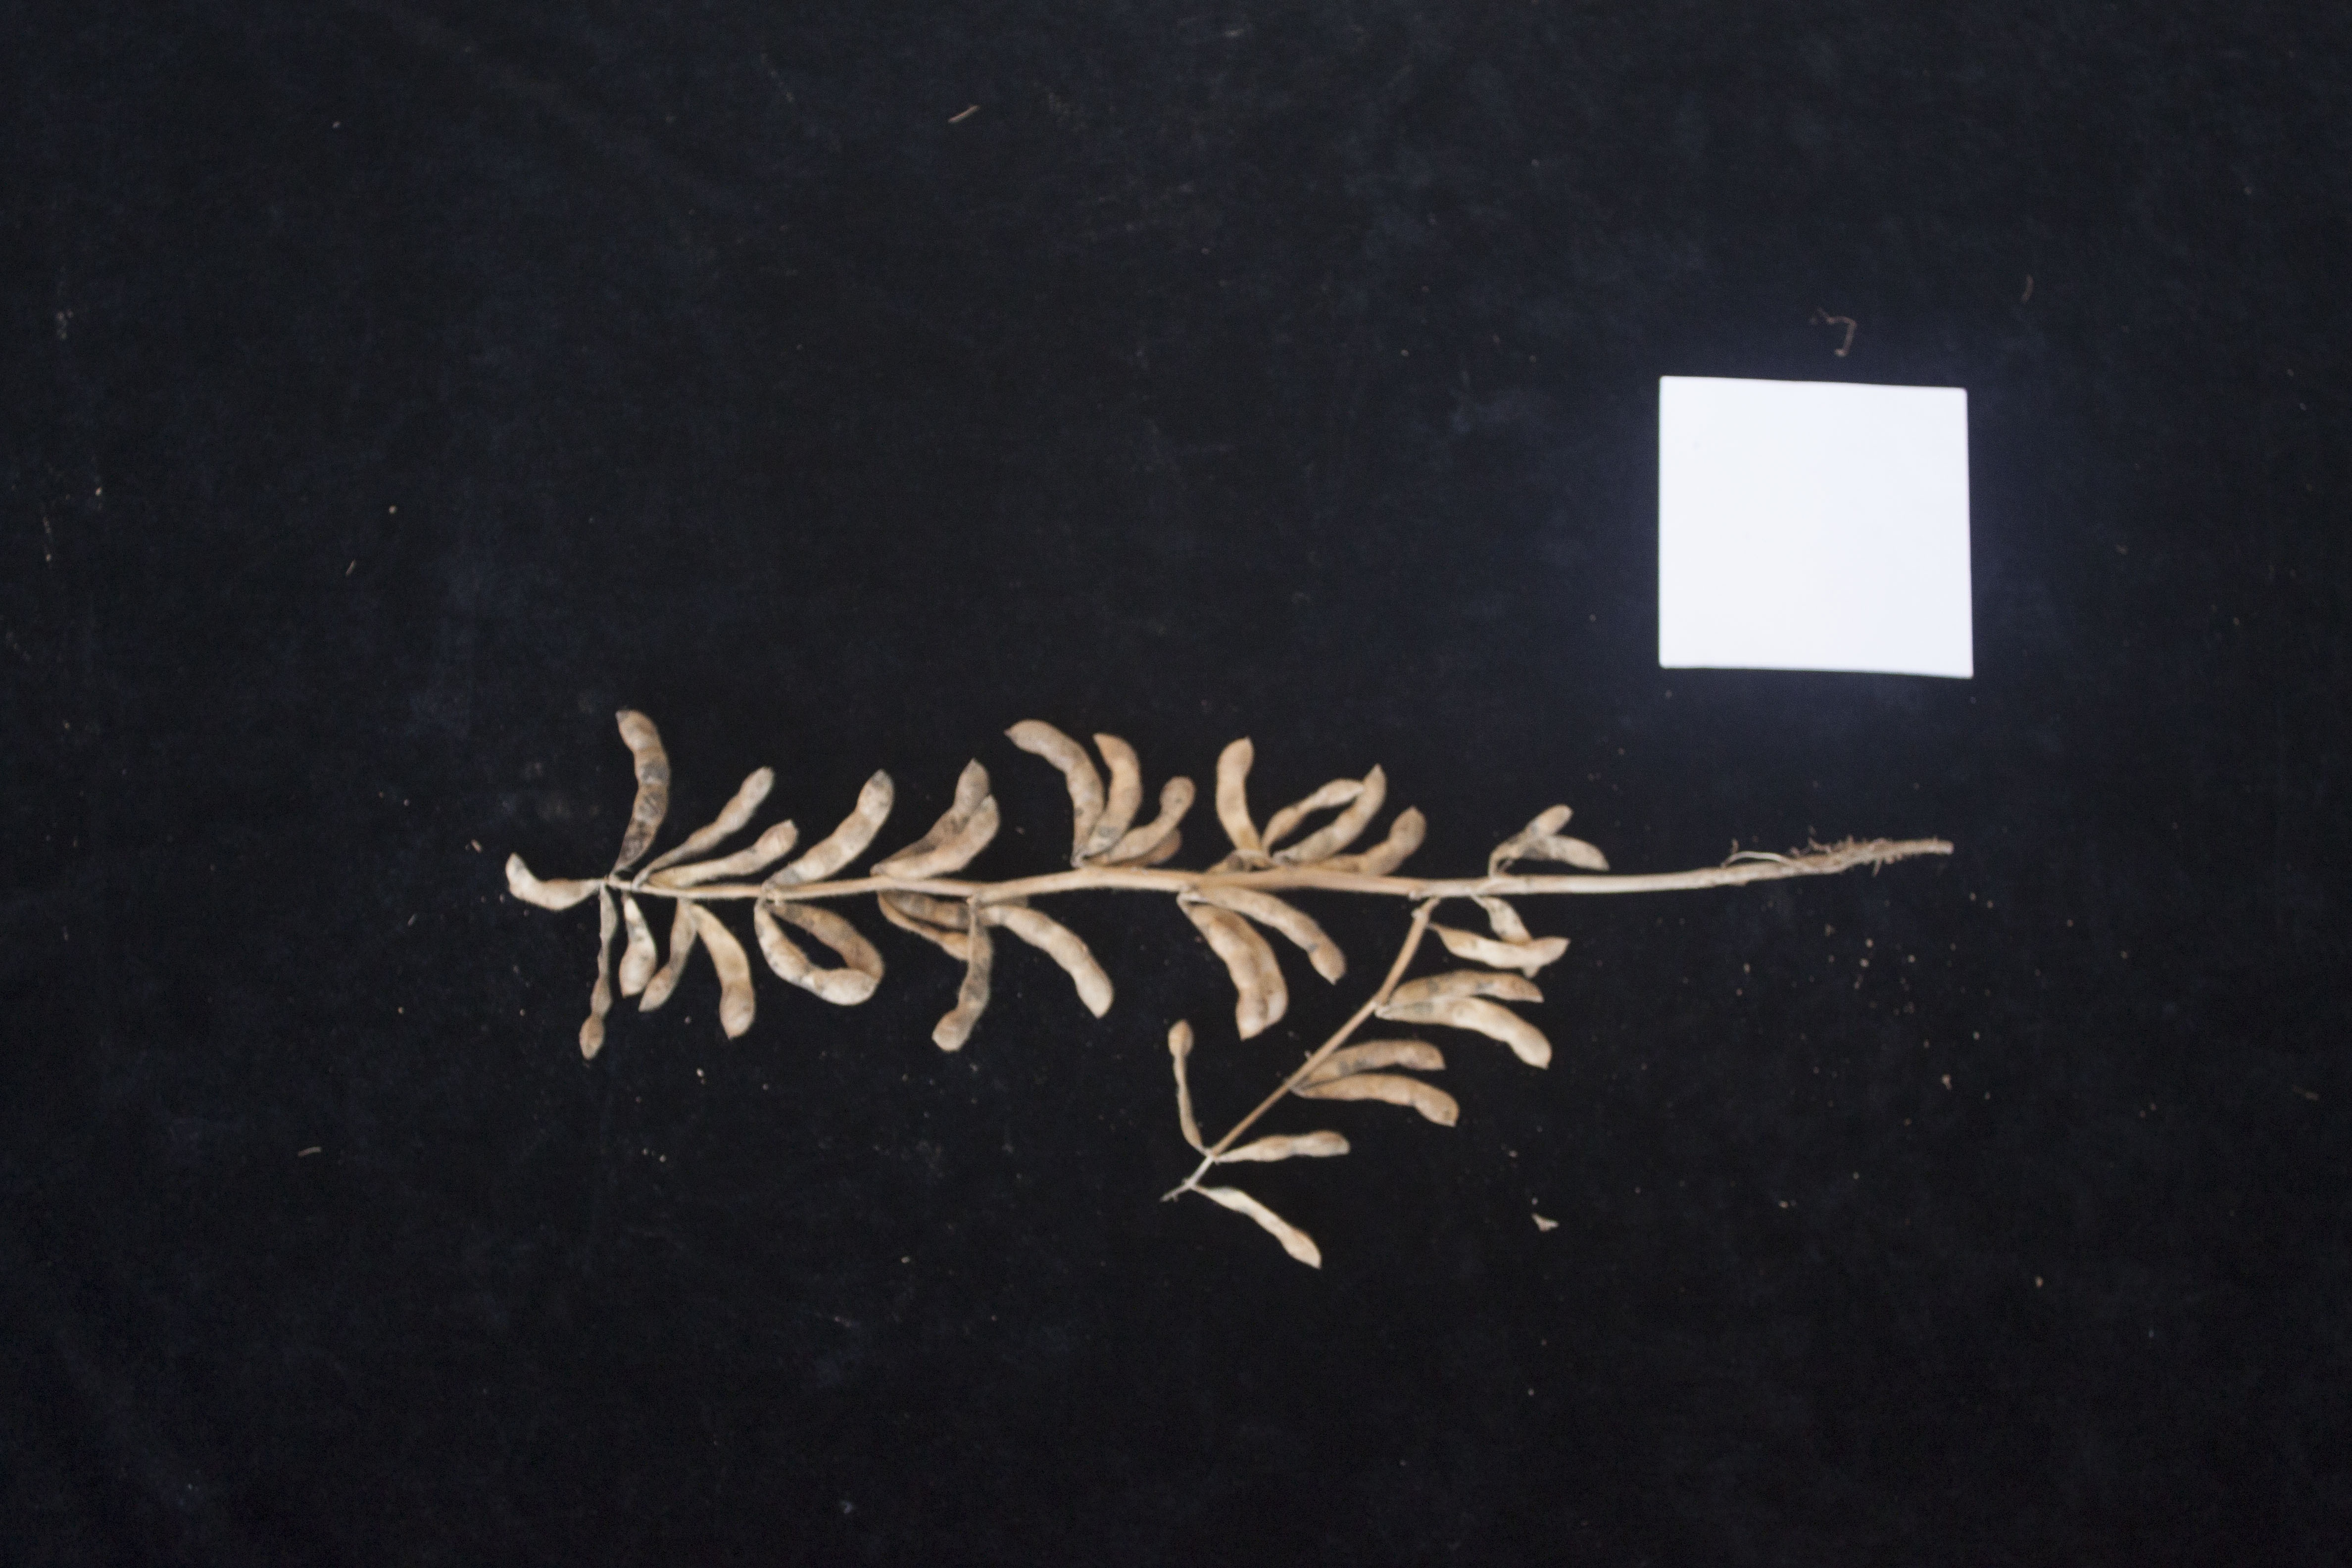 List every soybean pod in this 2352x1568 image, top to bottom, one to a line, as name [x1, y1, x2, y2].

soybean pod [610, 713, 669, 877]
soybean pod [1008, 723, 1103, 863]
soybean pod [1080, 736, 1141, 859]
soybean pod [1215, 739, 1259, 857]
soybean pod [880, 759, 989, 864]
soybean pod [1267, 769, 1385, 863]
soybean pod [635, 771, 772, 886]
soybean pod [763, 774, 894, 891]
soybean pod [1262, 781, 1362, 860]
soybean pod [1088, 782, 1195, 865]
soybean pod [873, 799, 998, 881]
soybean pod [1316, 806, 1426, 877]
soybean pod [1497, 806, 1571, 875]
soybean pod [647, 823, 796, 890]
soybean pod [1487, 834, 1609, 878]
soybean pod [506, 856, 605, 911]
soybean pod [580, 888, 618, 1061]
soybean pod [1183, 888, 1342, 981]
soybean pod [877, 894, 970, 961]
soybean pod [887, 895, 1029, 932]
soybean pod [619, 897, 657, 996]
soybean pod [1470, 897, 1541, 980]
soybean pod [638, 898, 697, 1013]
soybean pod [755, 900, 876, 1004]
soybean pod [1181, 902, 1270, 1040]
soybean pod [767, 904, 882, 984]
soybean pod [932, 904, 992, 1051]
soybean pod [688, 907, 755, 1040]
soybean pod [980, 907, 1113, 1019]
soybean pod [1215, 908, 1287, 1029]
soybean pod [1429, 927, 1568, 970]
soybean pod [1382, 972, 1540, 1011]
soybean pod [1374, 997, 1552, 1070]
soybean pod [1167, 1018, 1211, 1157]
soybean pod [1296, 1042, 1443, 1091]
soybean pod [1301, 1075, 1459, 1127]
soybean pod [1216, 1131, 1348, 1162]
soybean pod [1193, 1189, 1321, 1271]